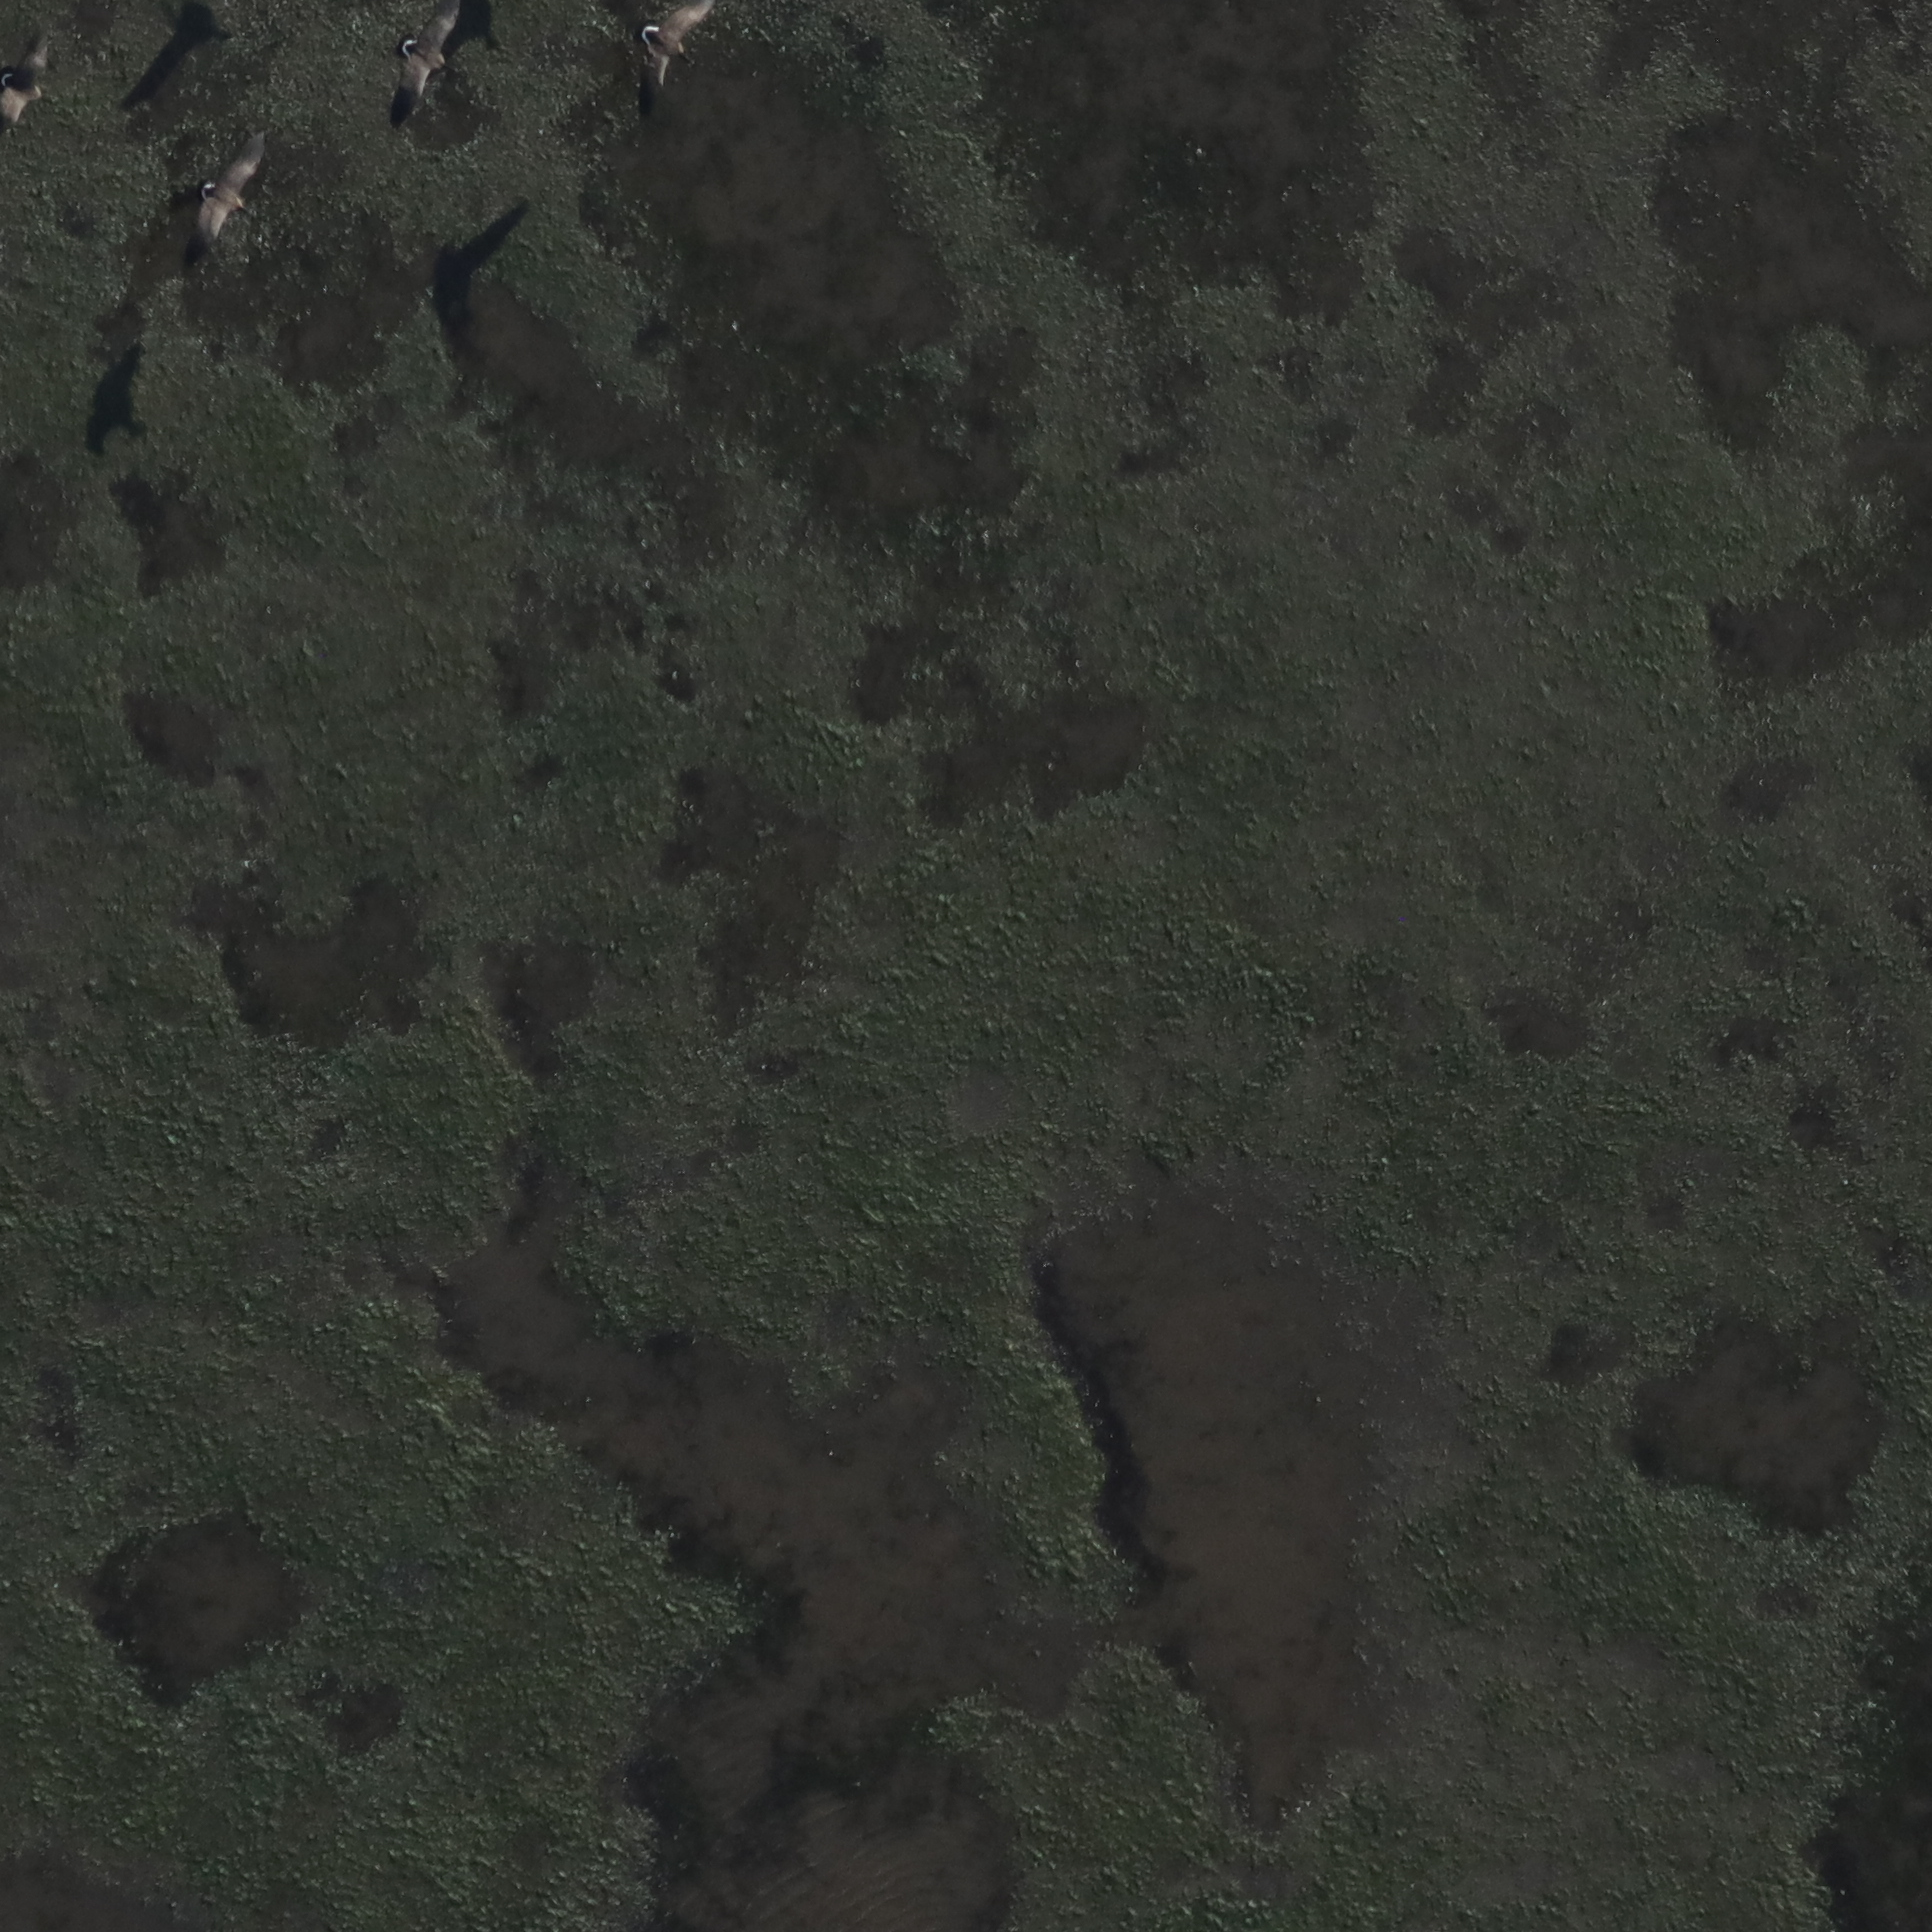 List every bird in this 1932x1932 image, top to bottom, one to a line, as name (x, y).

Canada goose (672, 47)
Canada goose (426, 53)
Canada goose (15, 98)
Canada goose (230, 199)